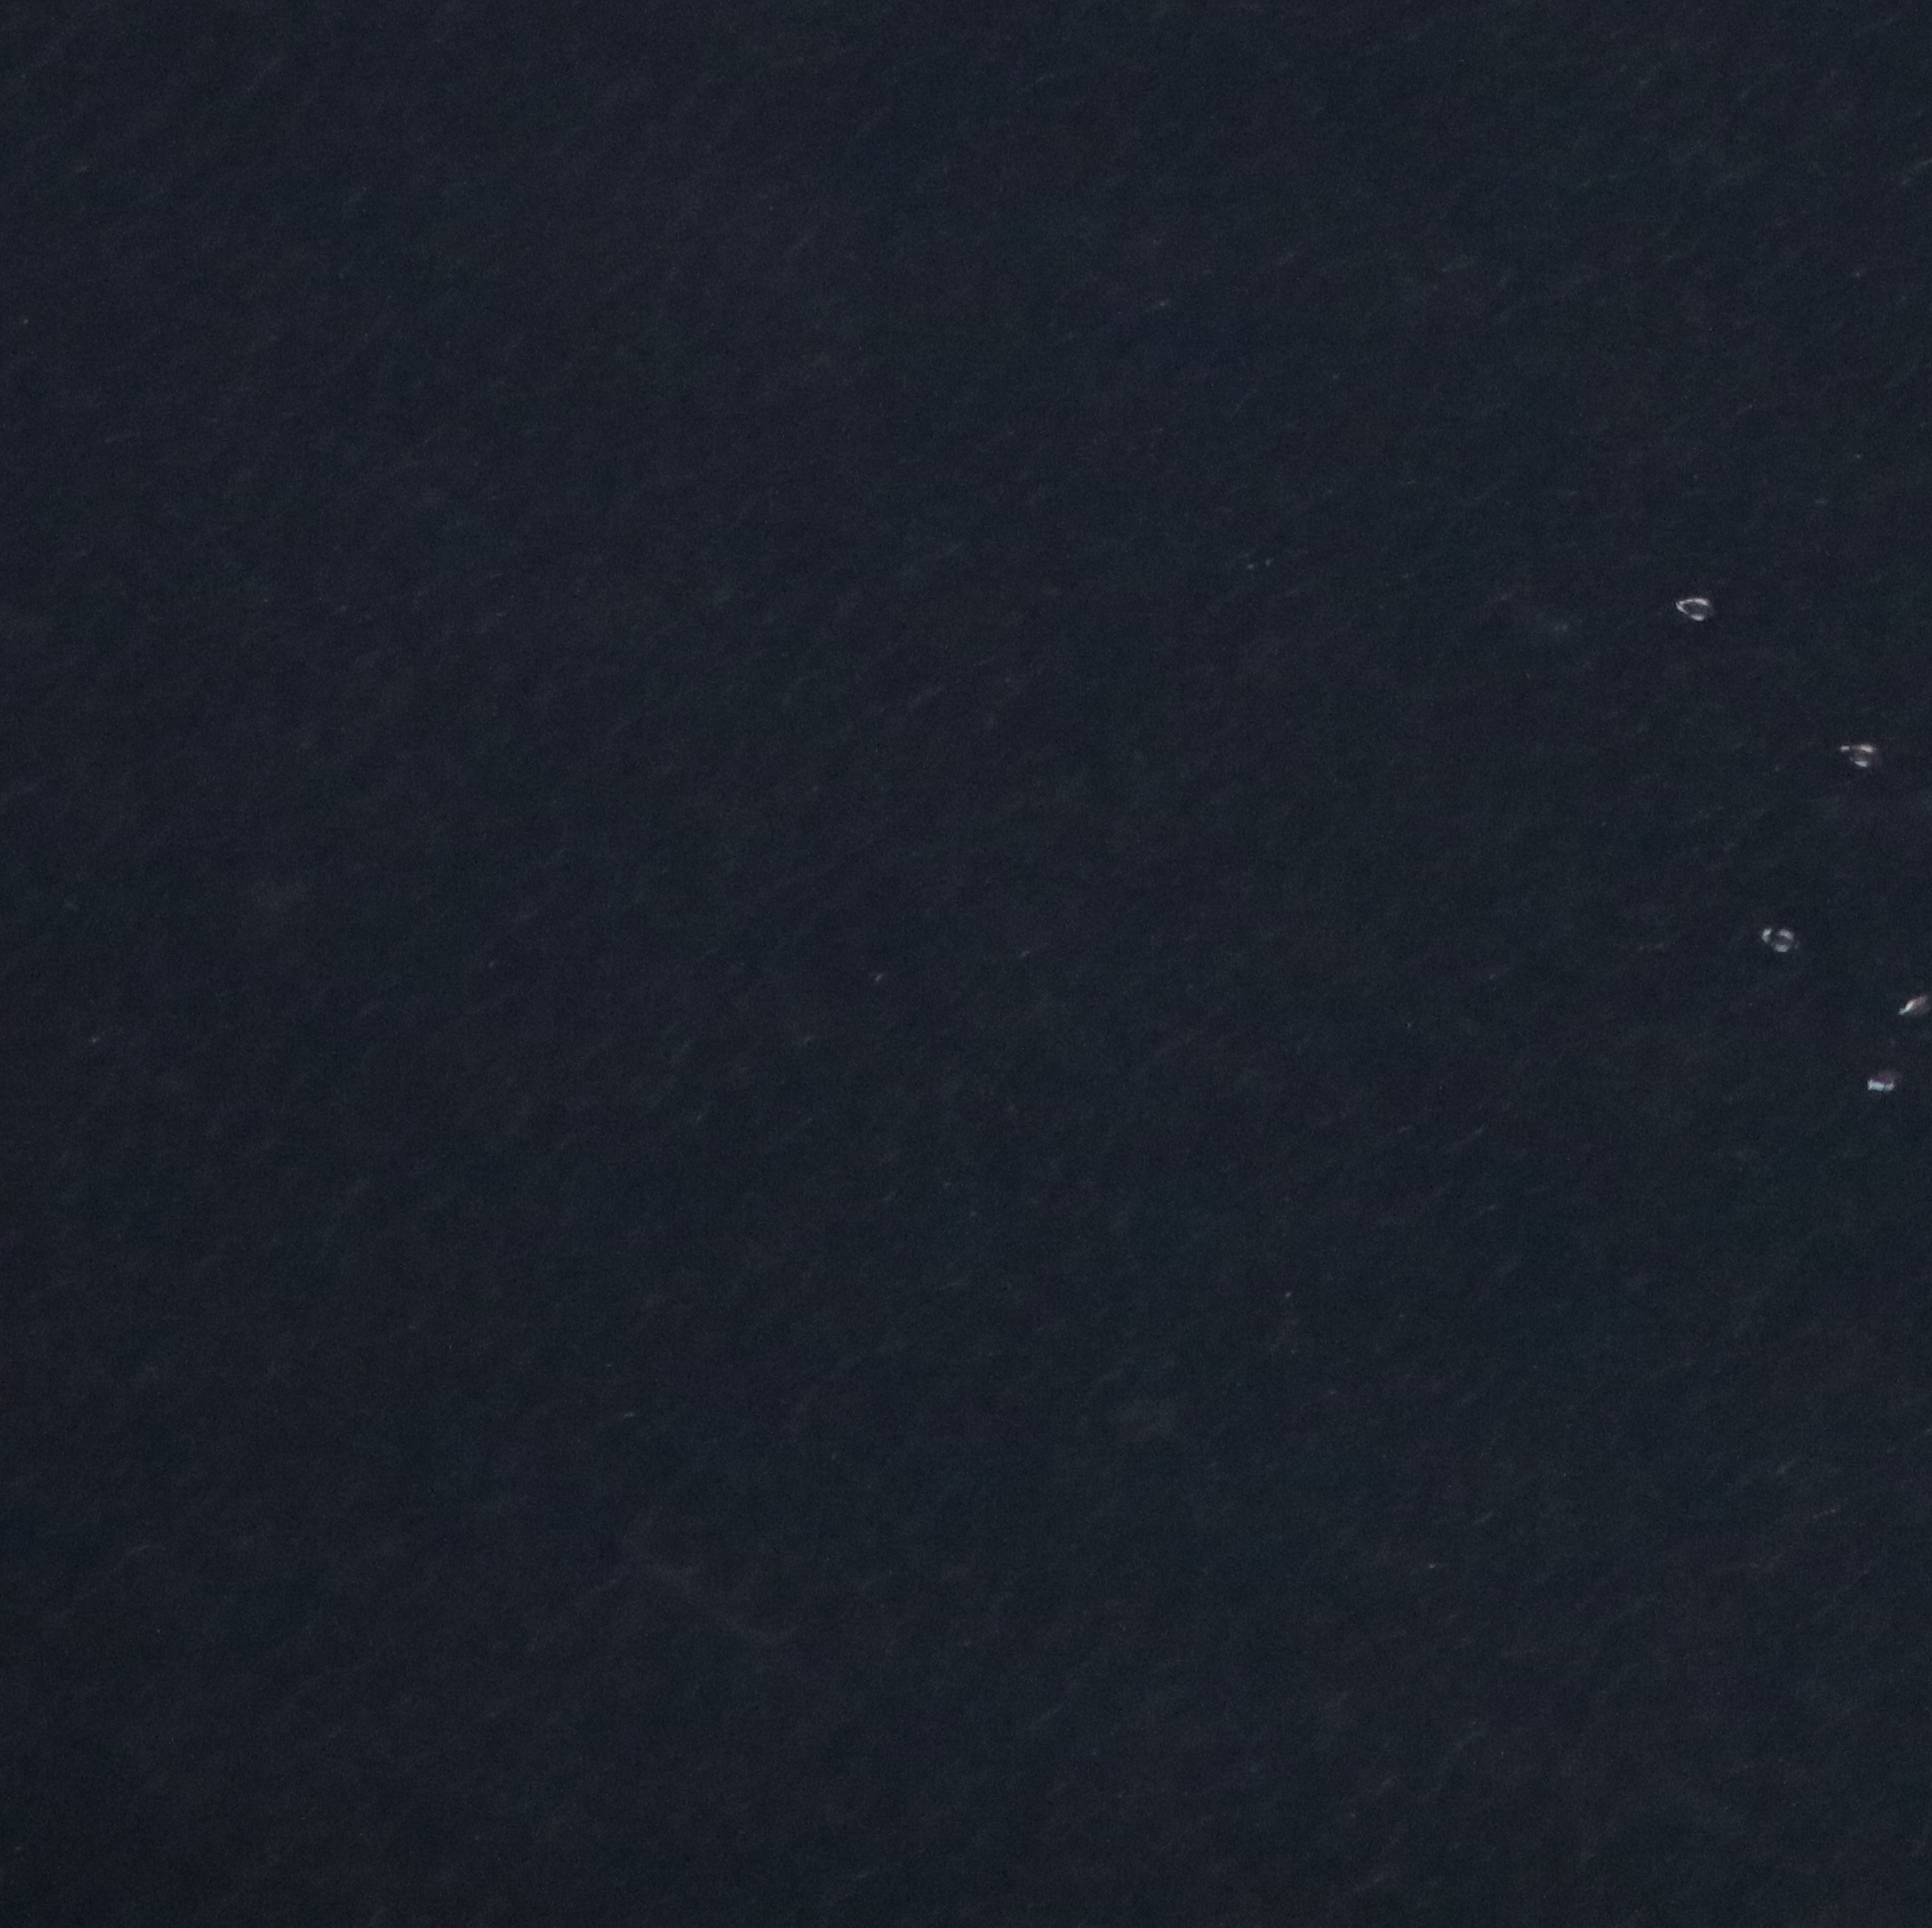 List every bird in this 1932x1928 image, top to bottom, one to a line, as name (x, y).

brant (1697, 610)
brant (1862, 755)
brant (1781, 941)
brant (1919, 1006)
brant (1889, 1078)